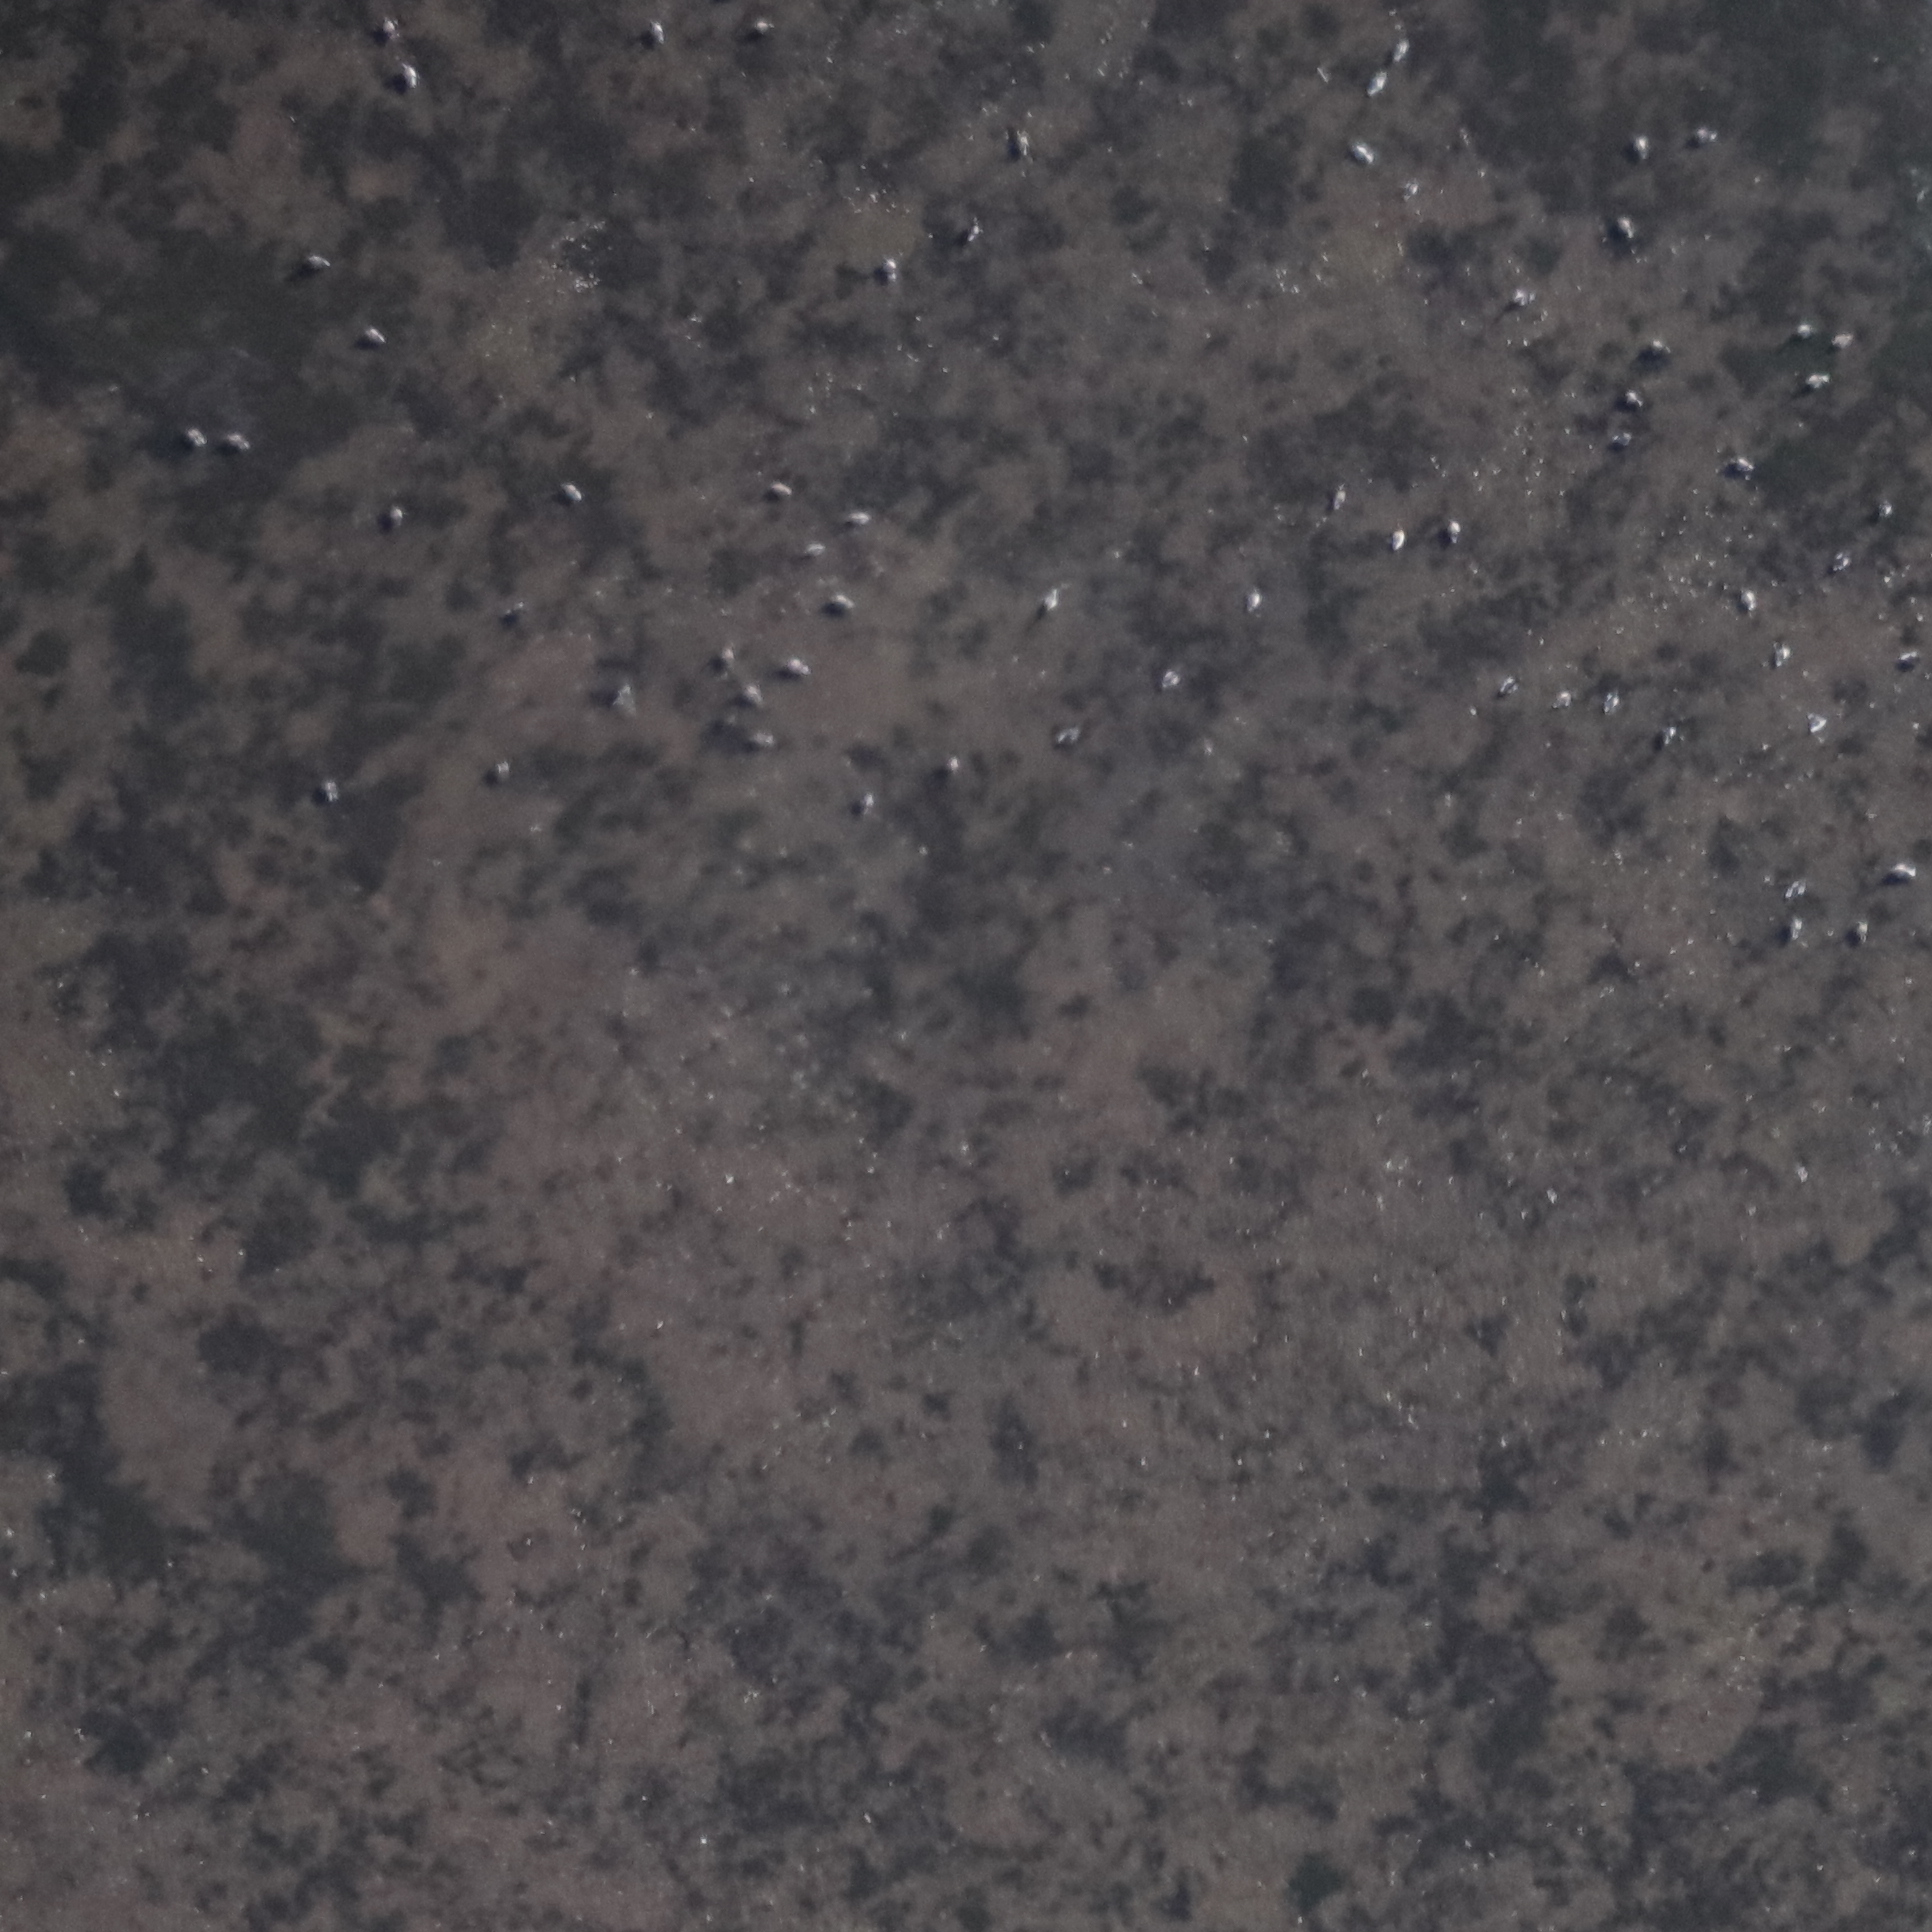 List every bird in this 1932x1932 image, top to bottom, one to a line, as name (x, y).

brant (759, 26)
brant (390, 30)
brant (657, 33)
brant (1403, 49)
brant (408, 76)
brant (1381, 78)
brant (1705, 135)
brant (1023, 144)
brant (1642, 146)
brant (1367, 148)
brant (1411, 186)
brant (1624, 224)
brant (975, 230)
brant (316, 263)
brant (890, 269)
brant (1525, 297)
brant (1806, 333)
brant (369, 338)
brant (1846, 340)
brant (1659, 349)
brant (1816, 381)
brant (1632, 399)
brant (204, 432)
brant (1620, 438)
brant (244, 446)
brant (1746, 467)
brant (573, 487)
brant (784, 491)
brant (1338, 499)
brant (1886, 509)
brant (864, 519)
brant (397, 521)
brant (1404, 535)
brant (1458, 535)
brant (817, 552)
brant (1842, 561)
brant (844, 600)
brant (1746, 600)
brant (1254, 601)
brant (1052, 602)
brant (517, 612)
brant (1781, 656)
brant (726, 660)
brant (1912, 661)
brant (799, 672)
brant (1174, 678)
brant (1506, 687)
brant (622, 693)
brant (758, 694)
brant (1557, 698)
brant (1611, 700)
brant (1819, 723)
brant (729, 724)
brant (1668, 735)
brant (1073, 738)
brant (767, 744)
brant (955, 764)
brant (508, 767)
brant (333, 789)
brant (869, 802)
brant (1902, 871)
brant (1795, 889)
brant (1796, 921)
brant (1866, 930)